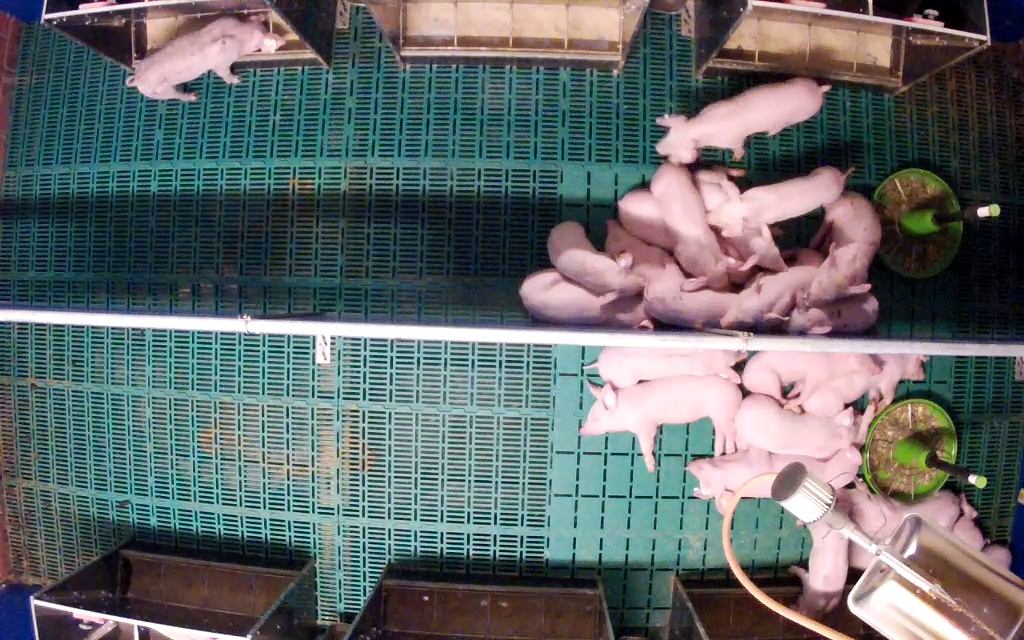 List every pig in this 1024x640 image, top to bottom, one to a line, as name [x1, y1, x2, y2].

pig [126, 13, 285, 103]
pig [653, 75, 833, 167]
pig [651, 163, 739, 293]
pig [694, 164, 788, 273]
pig [705, 165, 857, 243]
pig [617, 188, 754, 287]
pig [802, 191, 884, 309]
pig [545, 218, 647, 304]
pig [603, 219, 672, 285]
pig [720, 247, 828, 332]
pig [642, 256, 740, 331]
pig [519, 267, 655, 330]
pig [781, 285, 881, 336]
pig [582, 345, 749, 390]
pig [741, 350, 883, 405]
pig [801, 354, 932, 417]
pig [577, 372, 745, 474]
pig [734, 392, 878, 461]
pig [684, 444, 863, 517]
pig [835, 477, 962, 544]
pig [949, 494, 992, 554]
pig [788, 517, 849, 620]
pig [982, 544, 1013, 571]